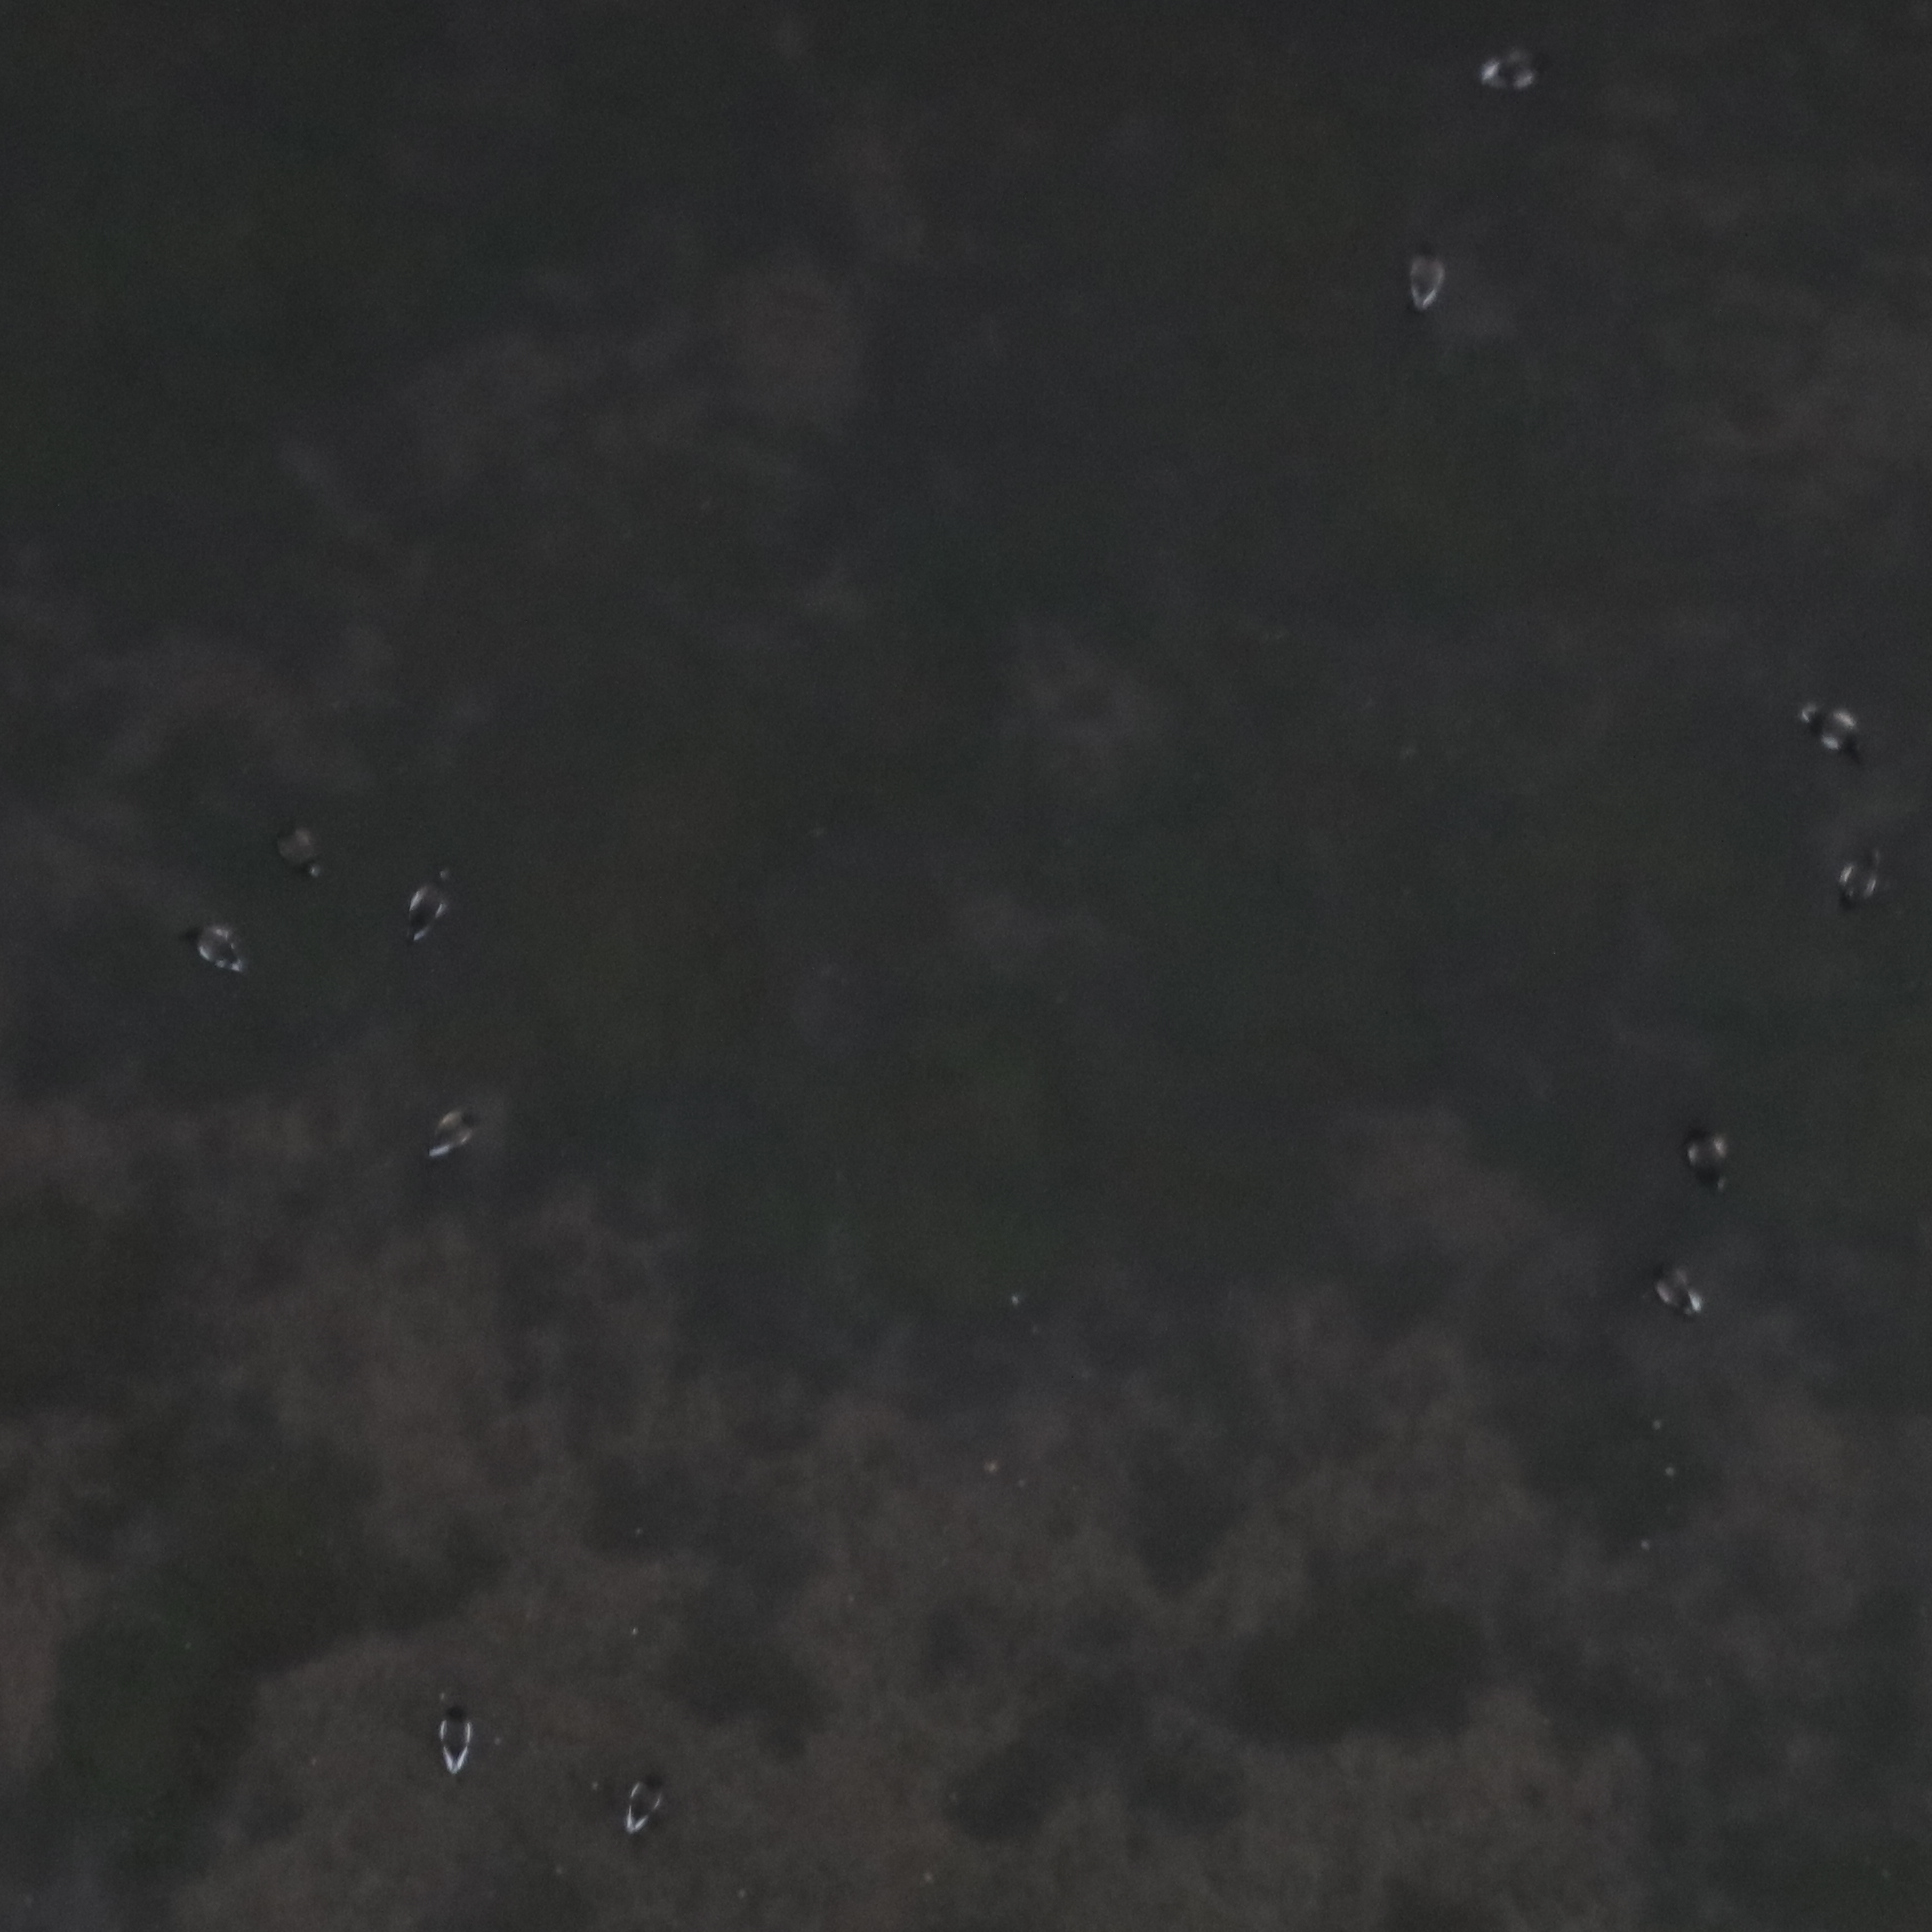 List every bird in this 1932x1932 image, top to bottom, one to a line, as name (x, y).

brant (1516, 72)
brant (1427, 277)
brant (1833, 727)
brant (295, 849)
brant (1860, 881)
brant (431, 906)
brant (218, 947)
brant (455, 1134)
brant (1706, 1154)
brant (1677, 1291)
brant (456, 1737)
brant (642, 1804)